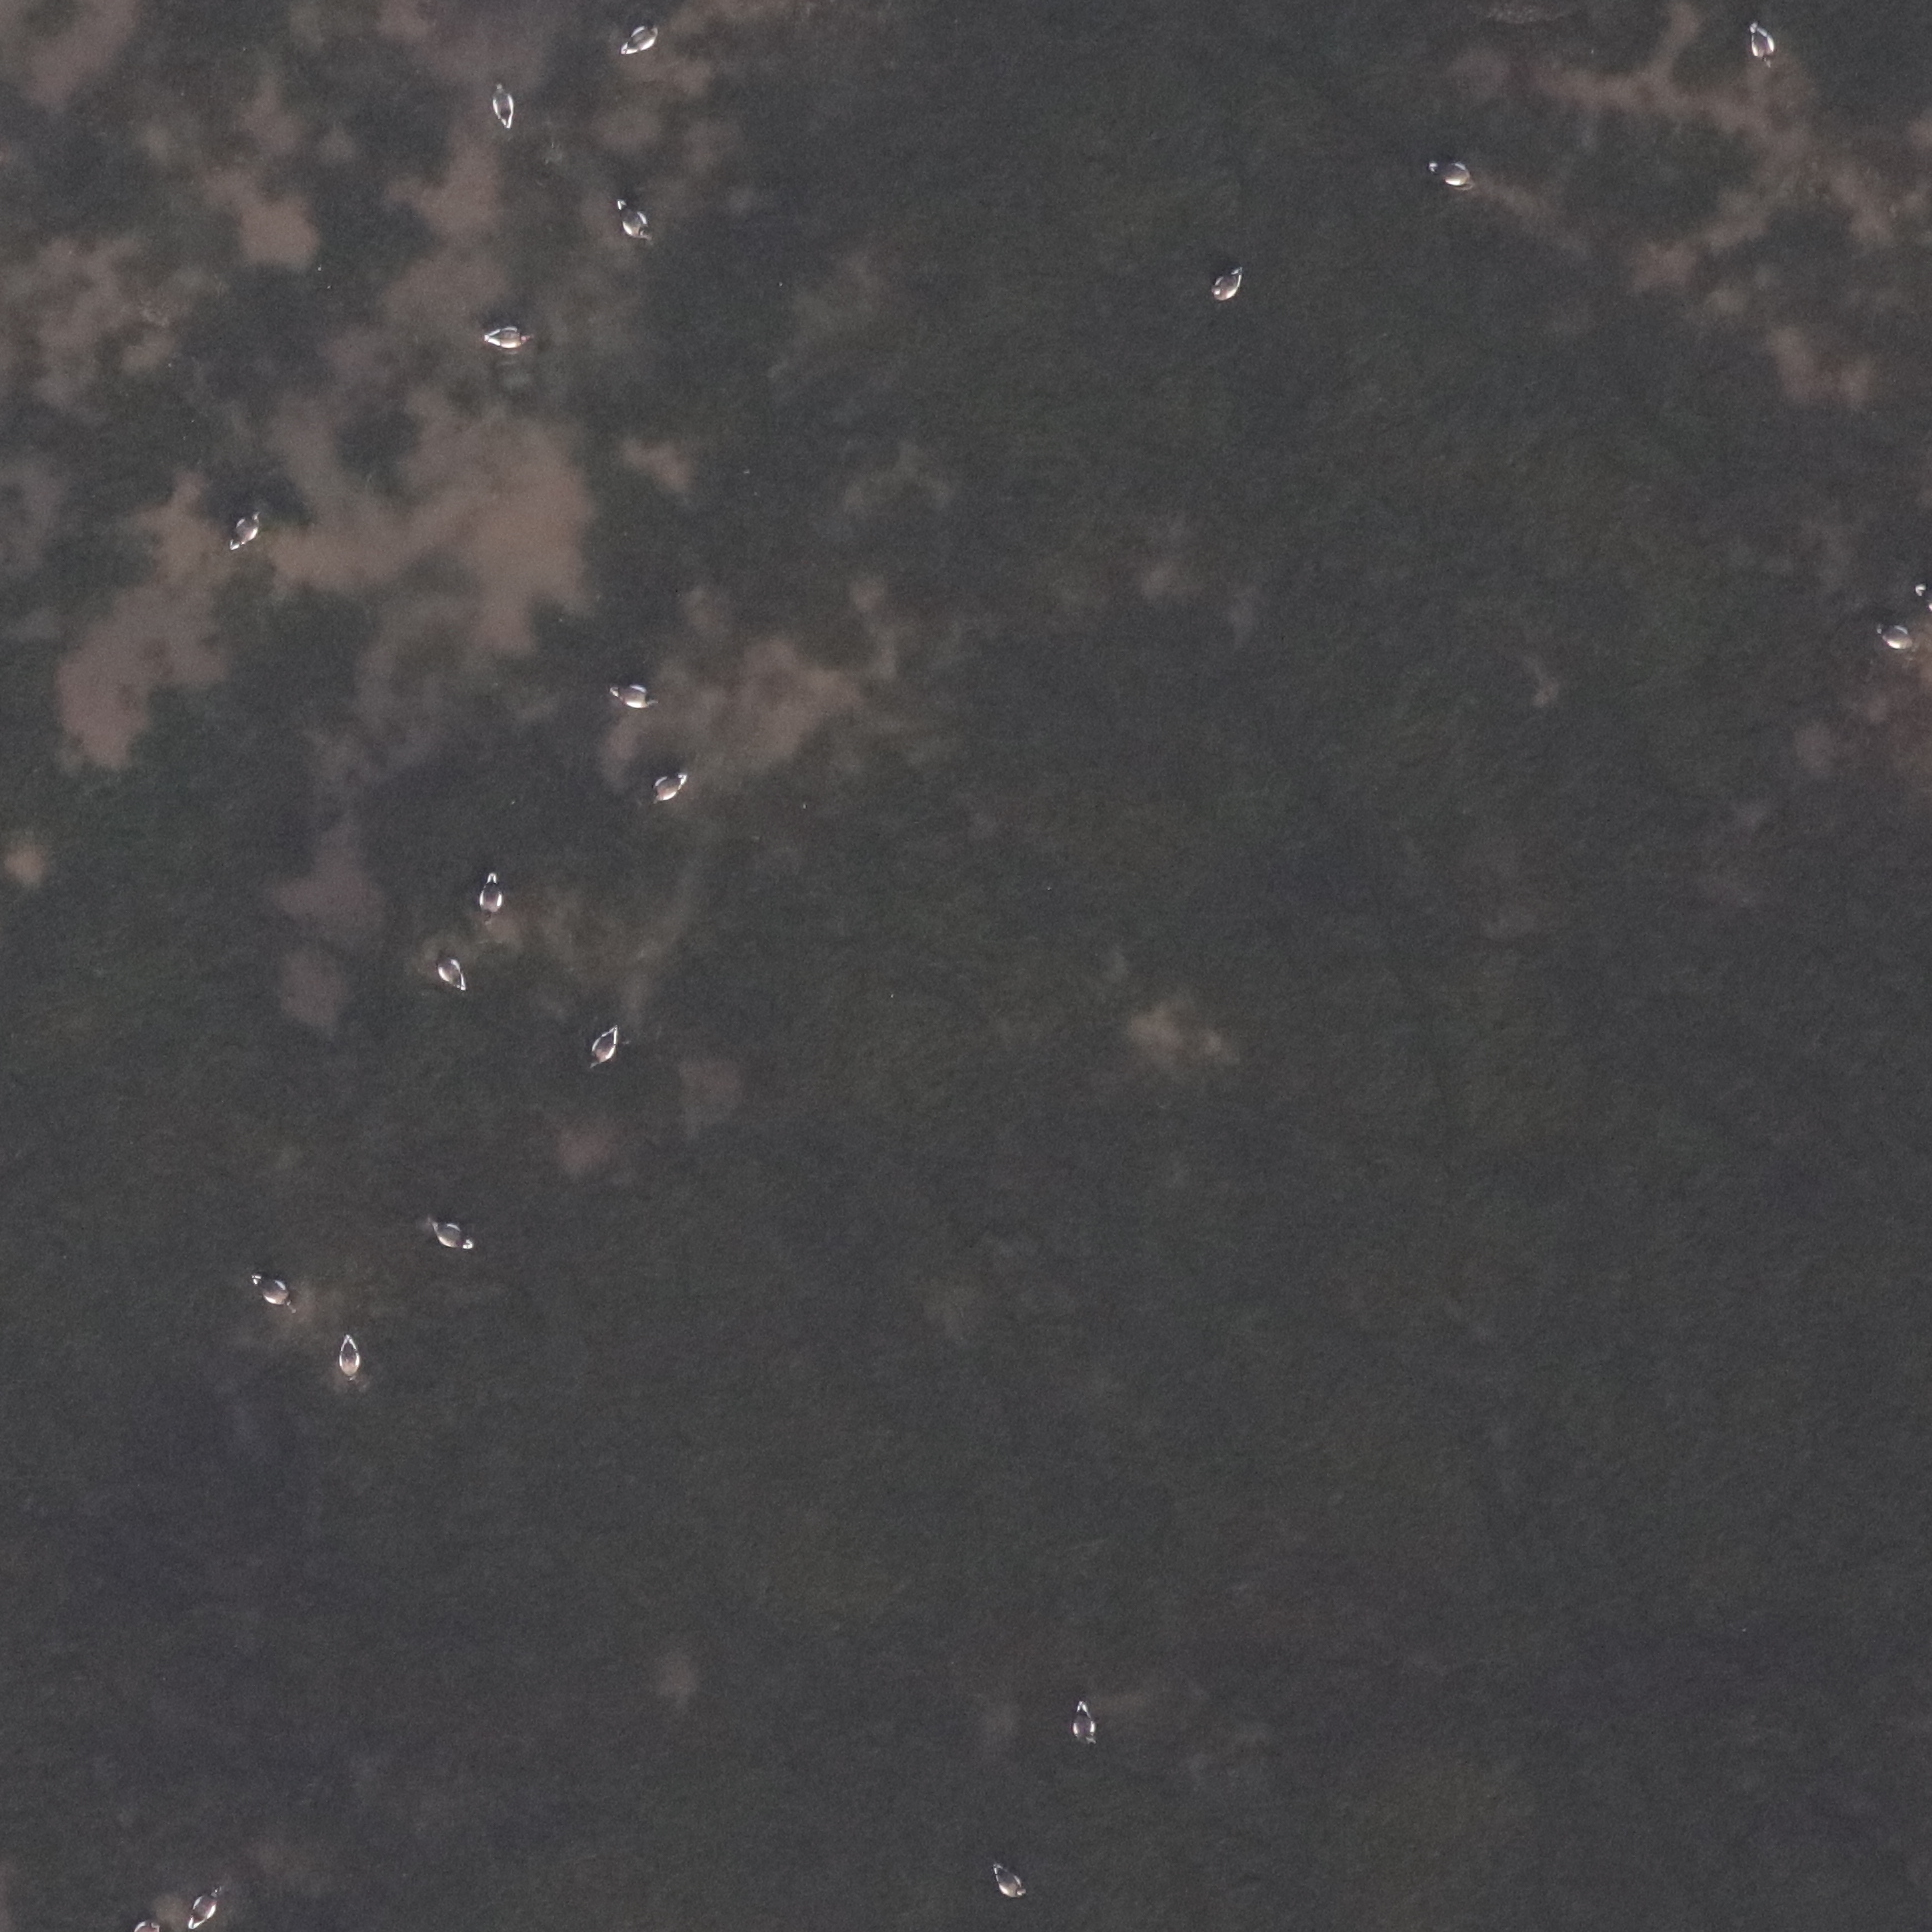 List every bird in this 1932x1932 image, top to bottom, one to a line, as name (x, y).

brant (641, 39)
brant (1762, 46)
brant (505, 108)
brant (1452, 175)
brant (634, 222)
brant (1226, 286)
brant (509, 337)
brant (246, 531)
brant (1896, 638)
brant (634, 697)
brant (668, 786)
brant (491, 898)
brant (452, 973)
brant (605, 1047)
brant (452, 1236)
brant (275, 1293)
brant (349, 1361)
brant (1084, 1726)
brant (1010, 1883)
brant (205, 1909)